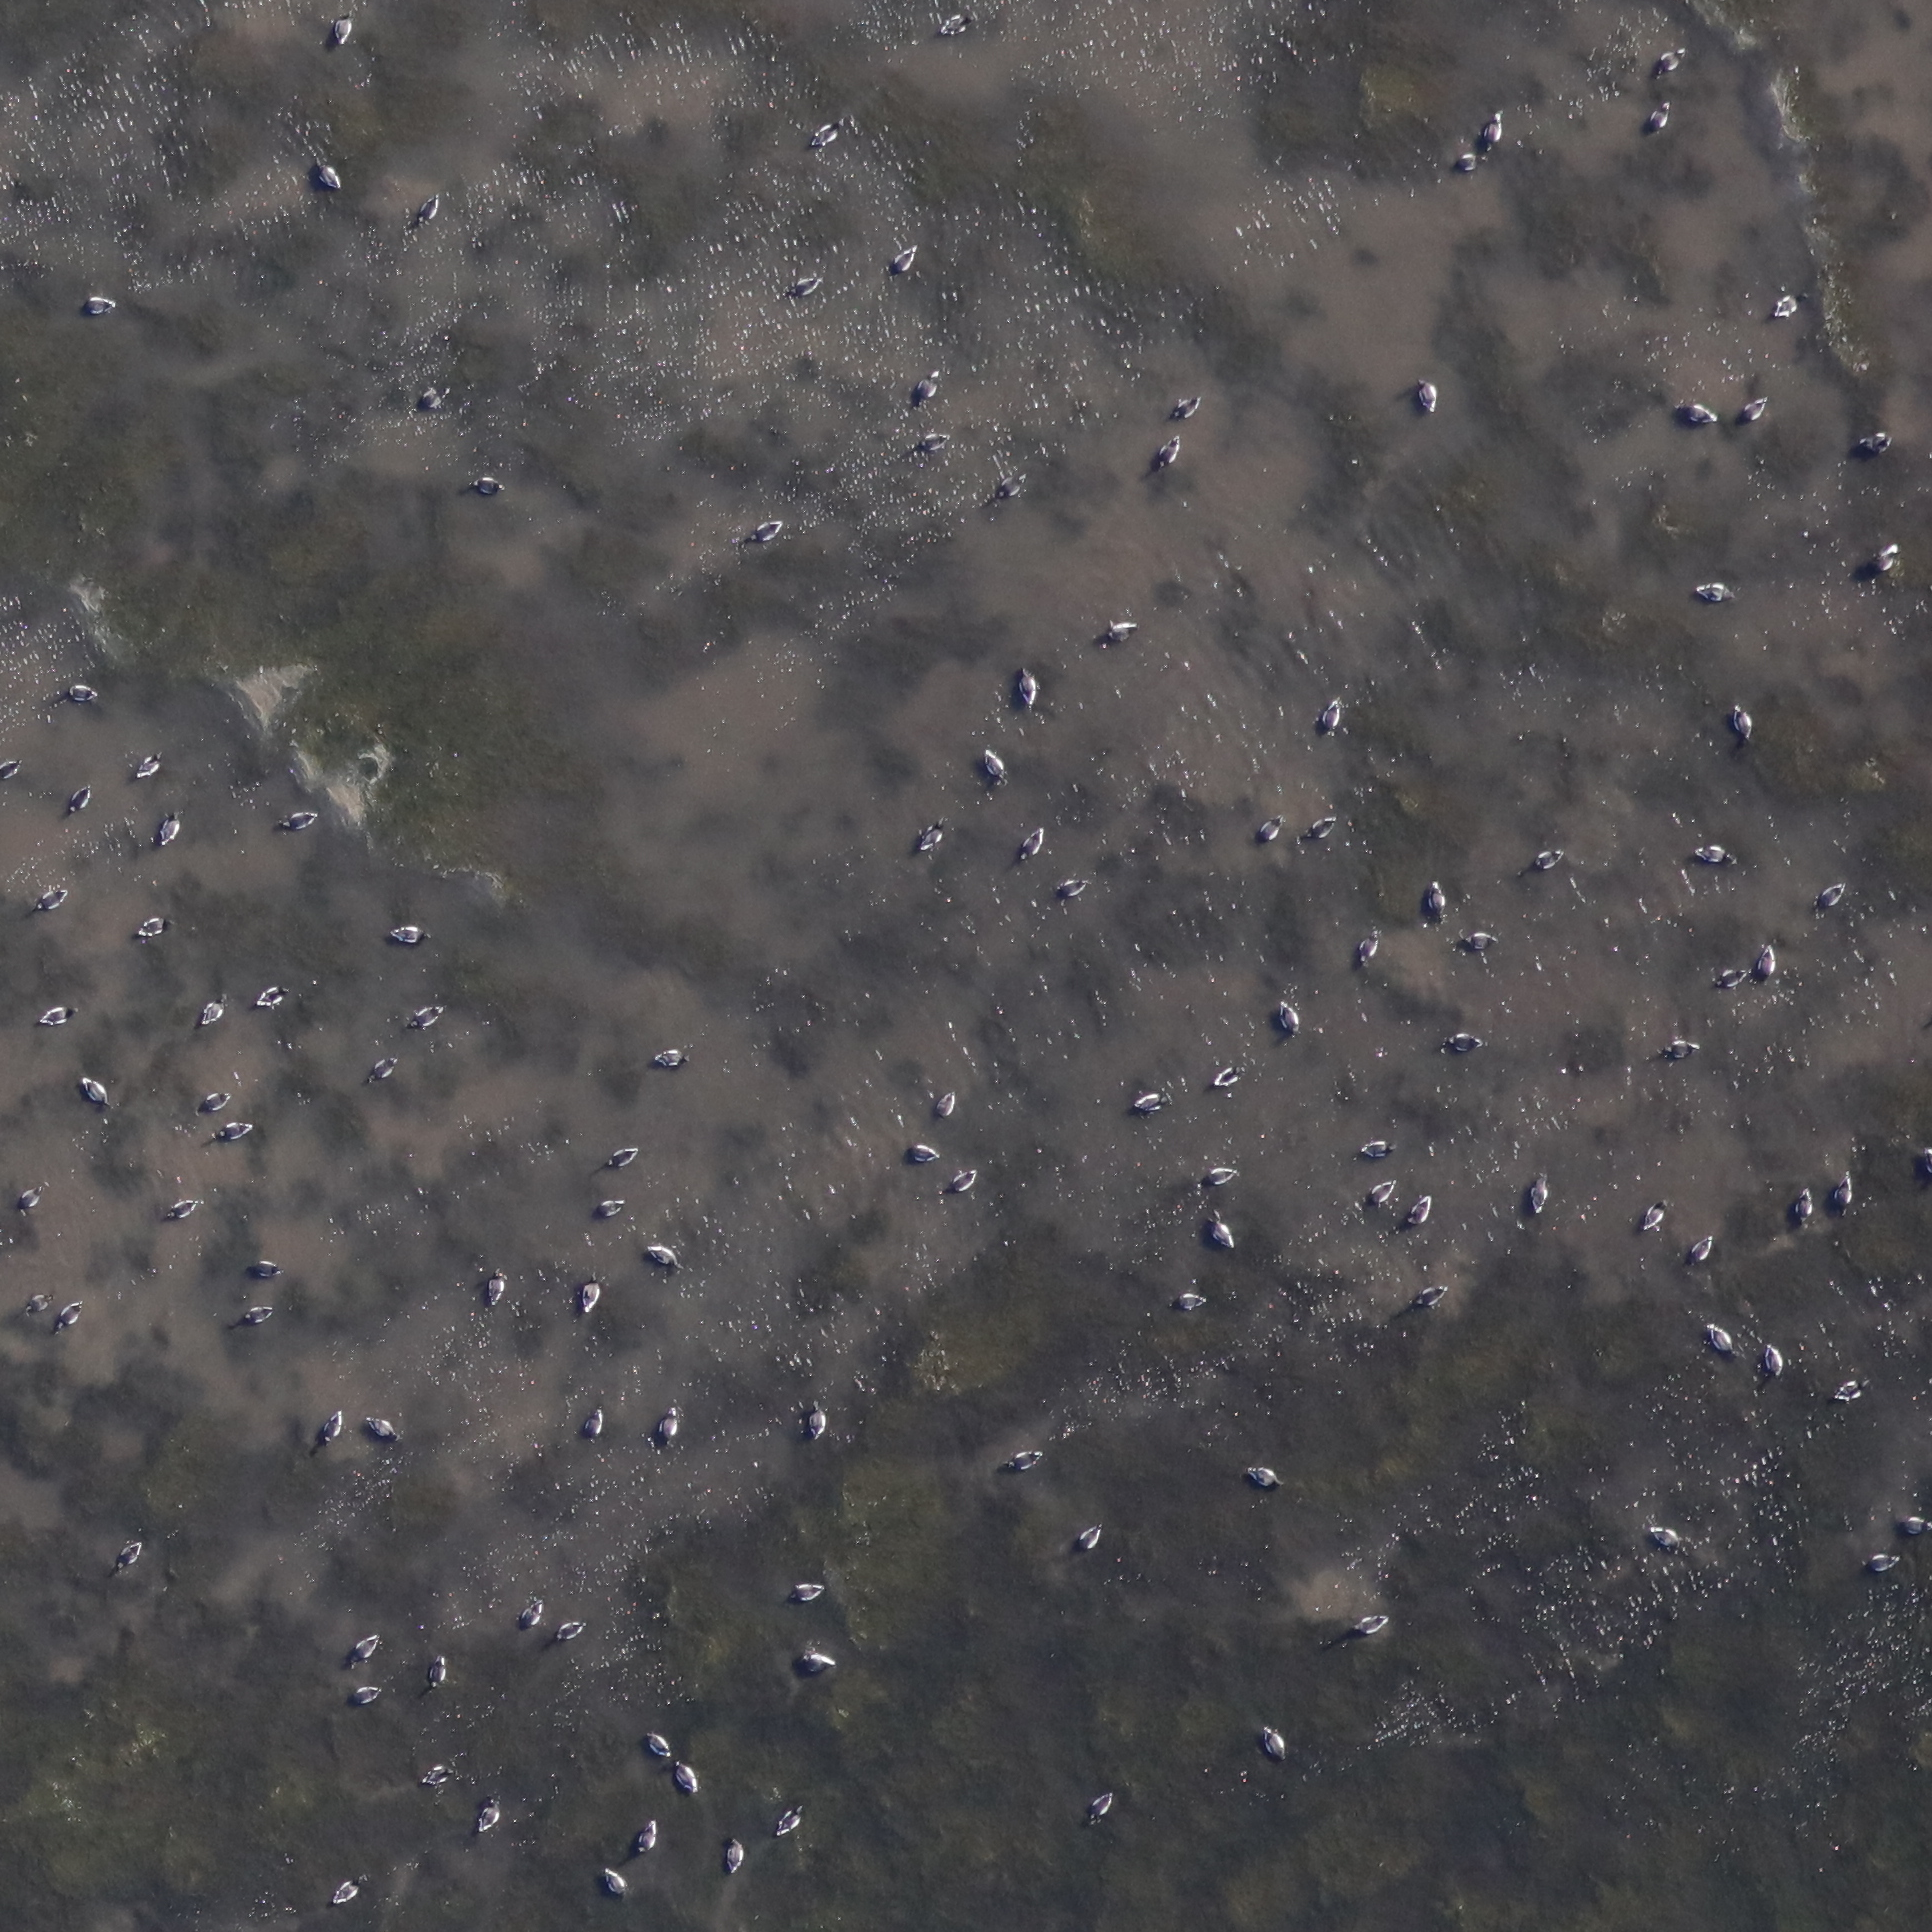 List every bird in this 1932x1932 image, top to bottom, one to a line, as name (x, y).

brant (954, 25)
brant (342, 29)
brant (1671, 59)
brant (1660, 117)
brant (826, 132)
brant (1492, 133)
brant (1468, 161)
brant (329, 177)
brant (429, 210)
brant (906, 262)
brant (805, 288)
brant (1786, 305)
brant (99, 306)
brant (927, 388)
brant (1427, 394)
brant (433, 397)
brant (1188, 408)
brant (1753, 411)
brant (1699, 413)
brant (937, 442)
brant (1878, 445)
brant (1169, 453)
brant (486, 485)
brant (1010, 488)
brant (767, 531)
brant (1885, 561)
brant (1717, 590)
brant (1117, 632)
brant (1028, 687)
brant (80, 693)
brant (1331, 718)
brant (1742, 723)
brant (148, 763)
brant (994, 765)
brant (3, 770)
brant (80, 799)
brant (297, 817)
brant (1321, 829)
brant (169, 830)
brant (1270, 830)
brant (932, 836)
brant (1032, 843)
brant (1713, 854)
brant (1547, 860)
brant (1071, 886)
brant (54, 896)
brant (1831, 896)
brant (1437, 900)
brant (153, 927)
brant (408, 934)
brant (1481, 939)
brant (1368, 949)
brant (1767, 963)
brant (1730, 977)
brant (275, 998)
brant (213, 1009)
brant (426, 1014)
brant (56, 1016)
brant (1289, 1018)
brant (1463, 1043)
brant (1683, 1049)
brant (671, 1058)
brant (384, 1068)
brant (1224, 1074)
brant (95, 1092)
brant (216, 1100)
brant (1148, 1103)
brant (948, 1106)
brant (233, 1130)
brant (1377, 1150)
brant (923, 1153)
brant (622, 1159)
brant (1222, 1174)
brant (963, 1182)
brant (1381, 1194)
brant (1843, 1194)
brant (1540, 1195)
brant (30, 1198)
brant (1805, 1205)
brant (609, 1207)
brant (182, 1209)
brant (1423, 1212)
brant (1655, 1214)
brant (1225, 1233)
brant (1701, 1250)
brant (666, 1259)
brant (267, 1269)
brant (494, 1285)
brant (1432, 1295)
brant (593, 1296)
brant (40, 1302)
brant (1190, 1302)
brant (69, 1314)
brant (257, 1315)
brant (1721, 1339)
brant (1773, 1355)
brant (1848, 1388)
brant (817, 1423)
brant (594, 1425)
brant (669, 1426)
brant (333, 1427)
brant (381, 1430)
brant (1024, 1460)
brant (1265, 1478)
brant (1915, 1526)
brant (1090, 1537)
brant (1667, 1537)
brant (128, 1555)
brant (1881, 1563)
brant (807, 1592)
brant (531, 1614)
brant (1371, 1625)
brant (569, 1631)
brant (364, 1647)
brant (818, 1660)
brant (437, 1676)
brant (365, 1694)
brant (658, 1744)
brant (1274, 1744)
brant (438, 1775)
brant (685, 1777)
brant (1100, 1807)
brant (489, 1817)
brant (790, 1821)
brant (647, 1837)
brant (734, 1856)
brant (615, 1882)
brant (350, 1893)